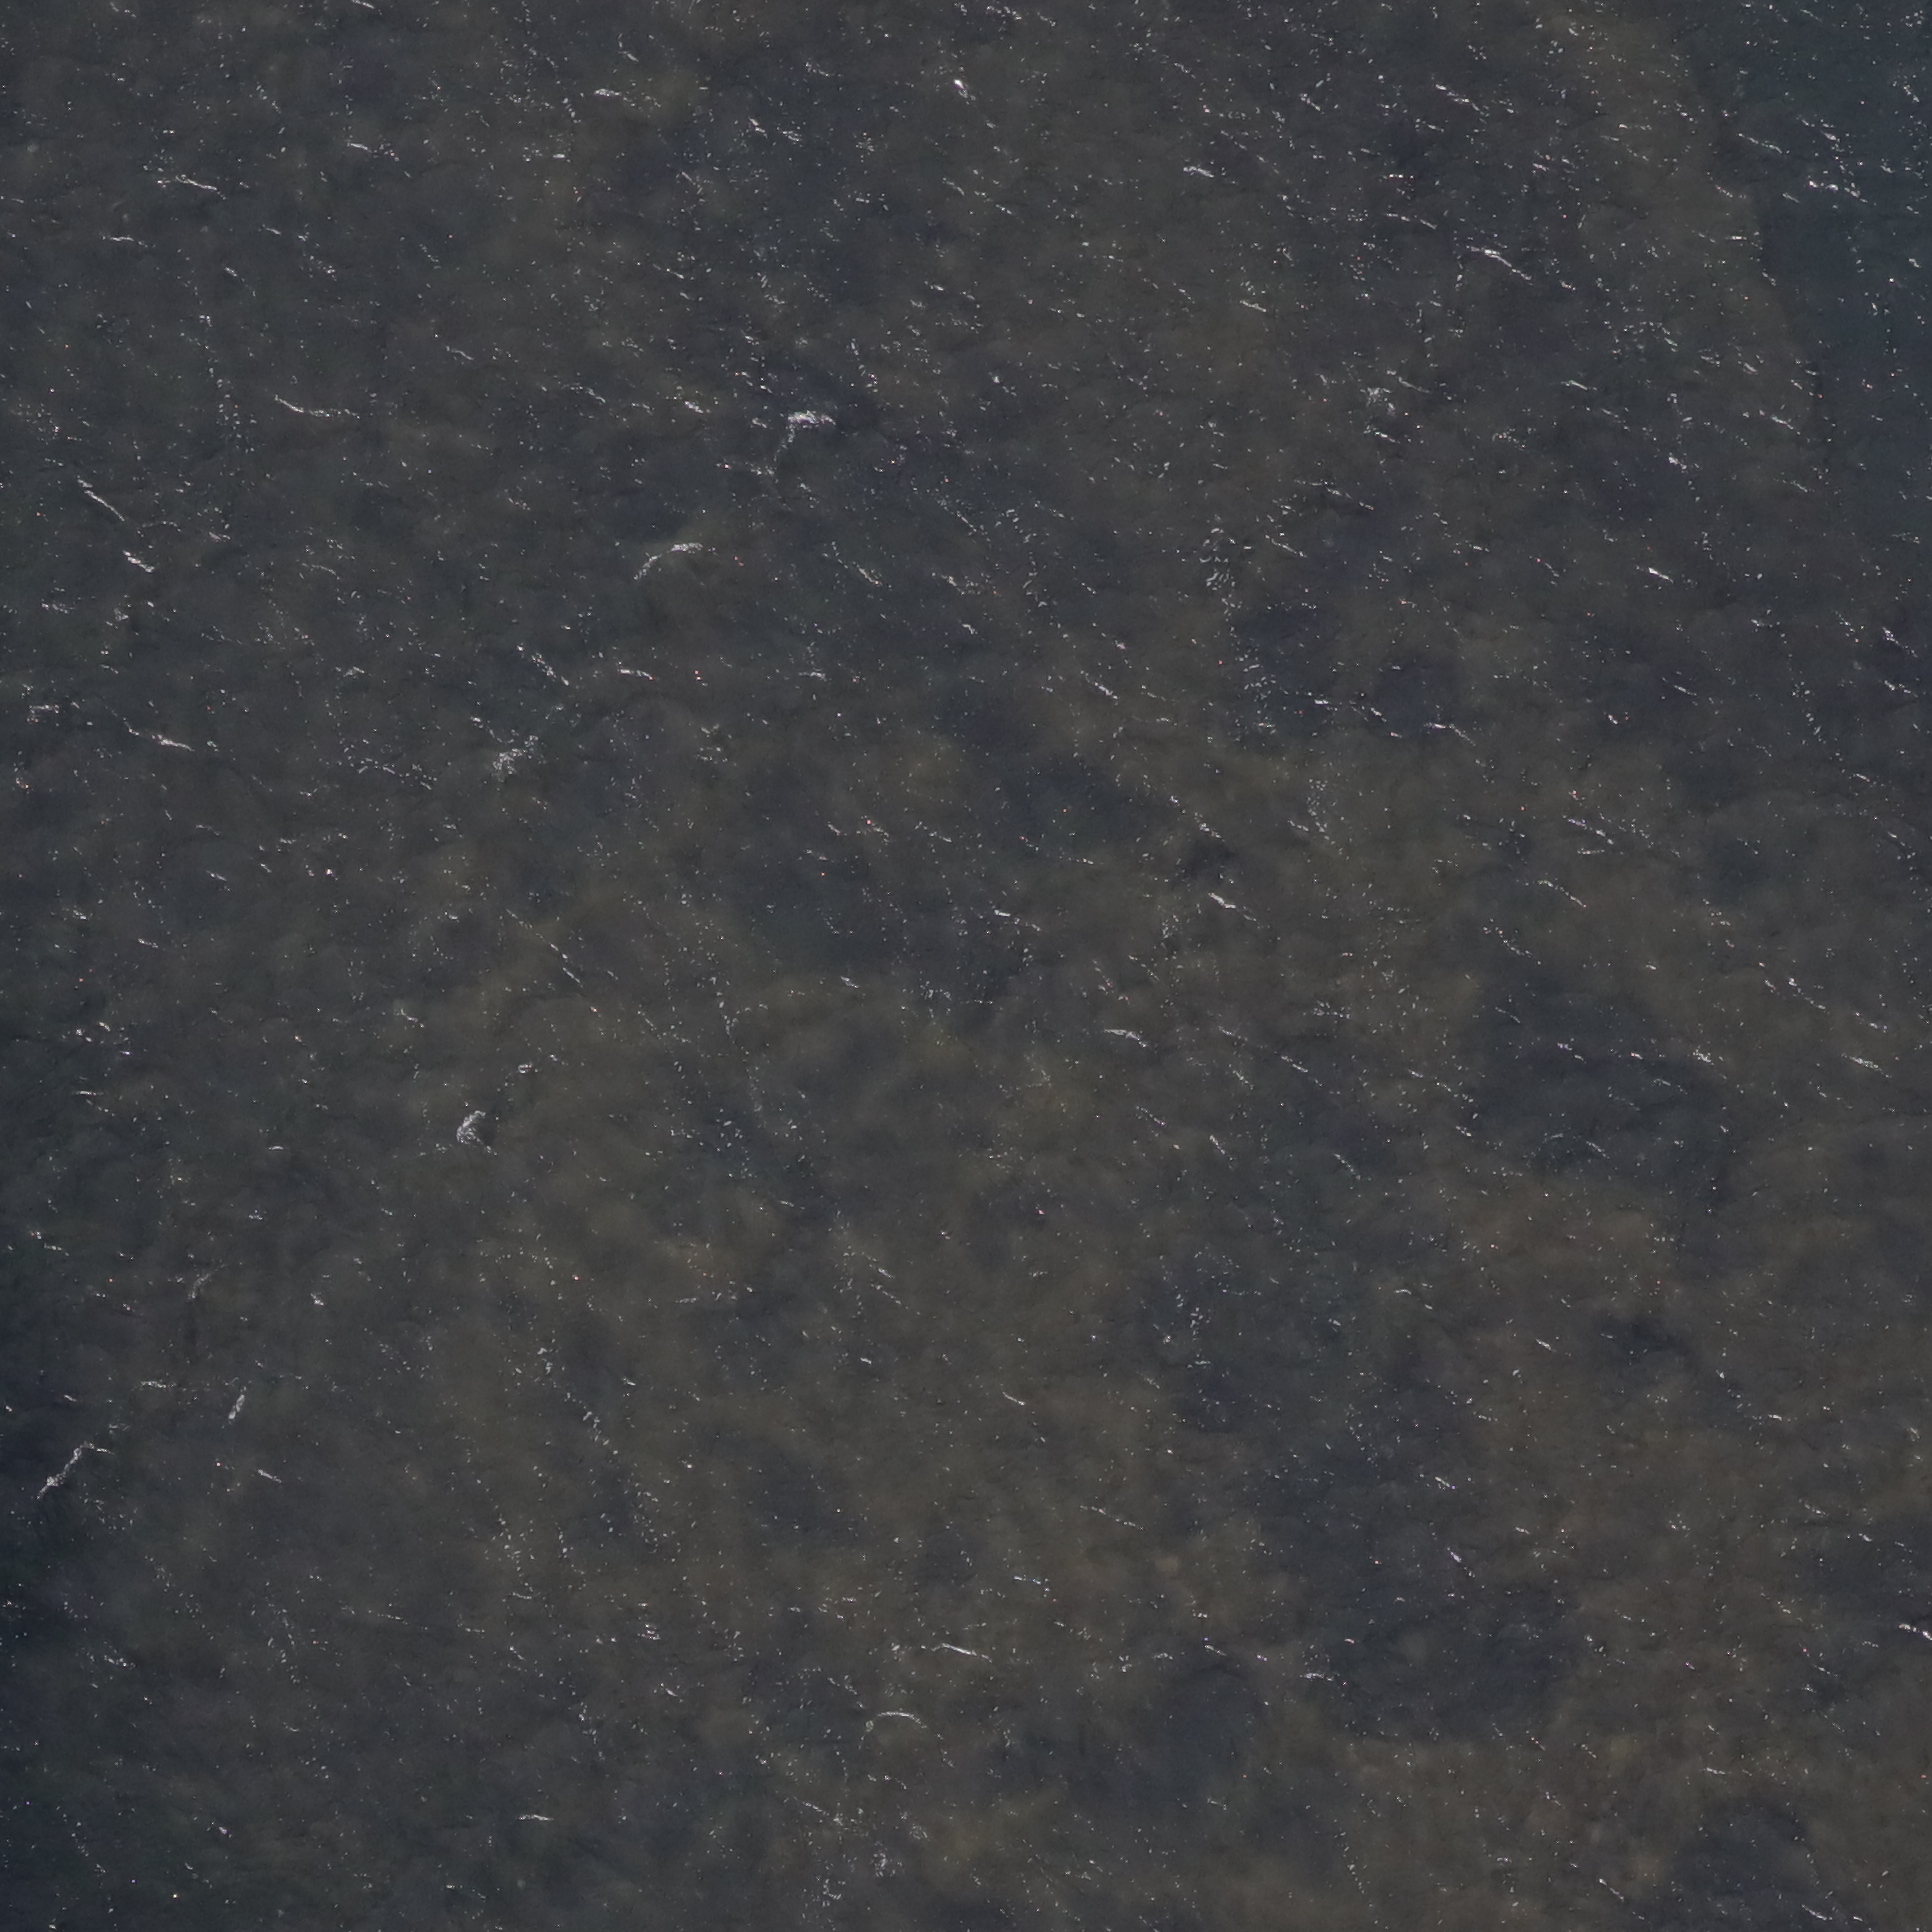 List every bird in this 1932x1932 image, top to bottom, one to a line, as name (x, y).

None